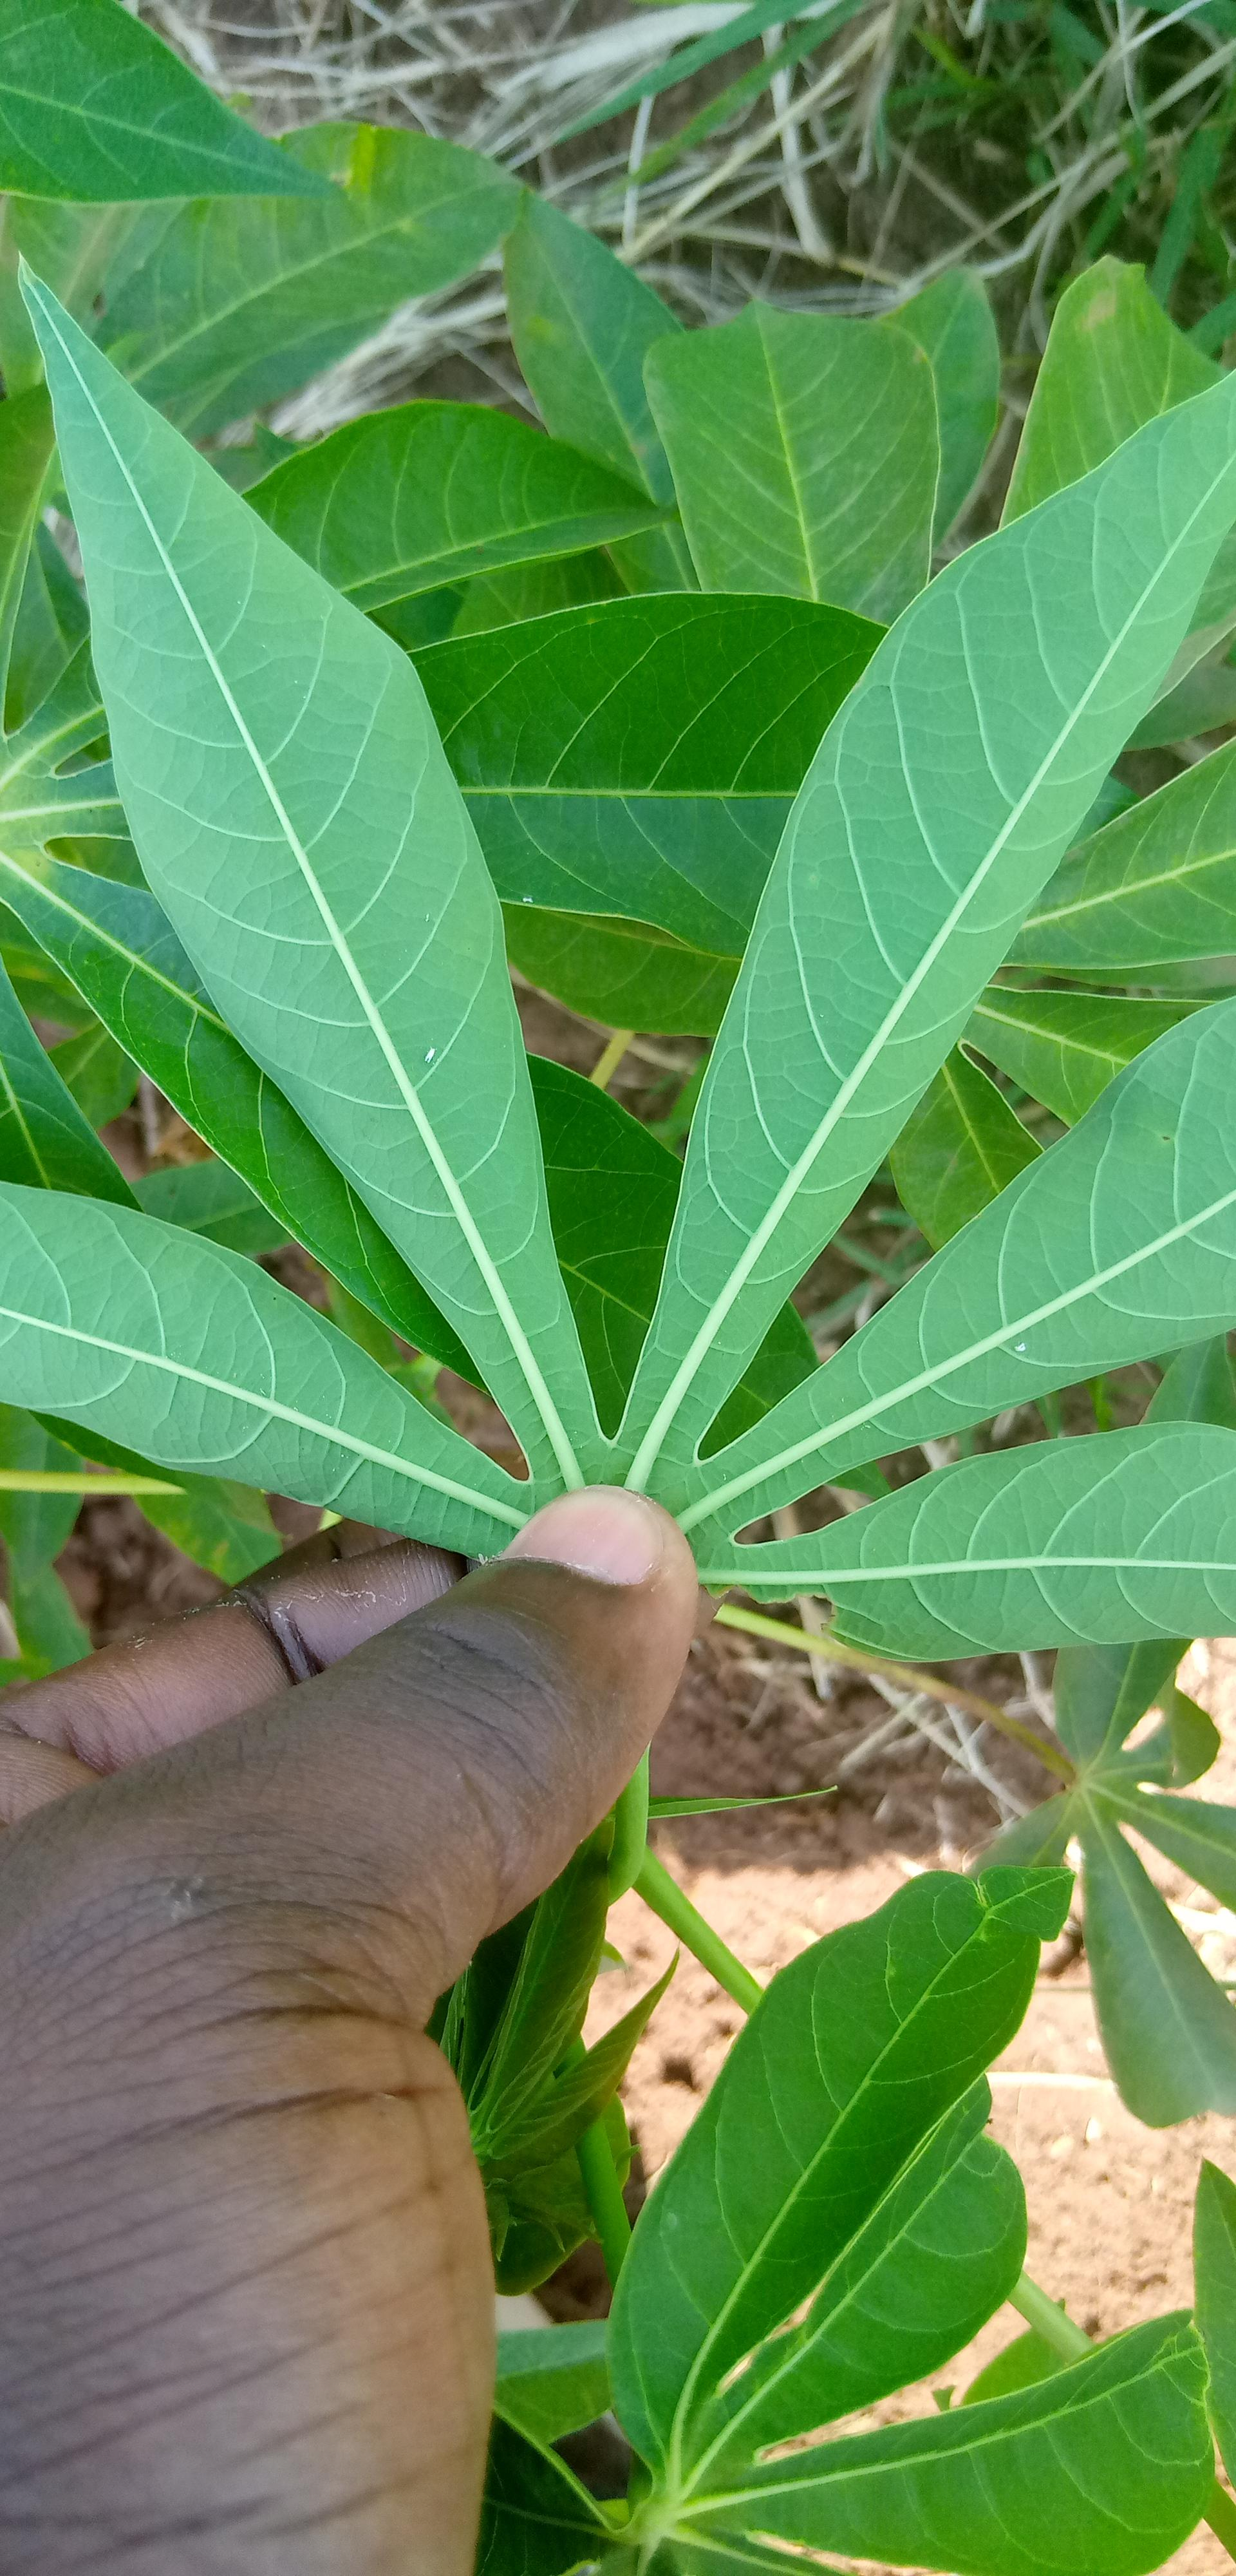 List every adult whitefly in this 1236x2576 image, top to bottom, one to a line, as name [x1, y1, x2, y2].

whitefly [521, 896, 536, 905]
whitefly [423, 1045, 438, 1066]
whitefly [1013, 1341, 1028, 1354]